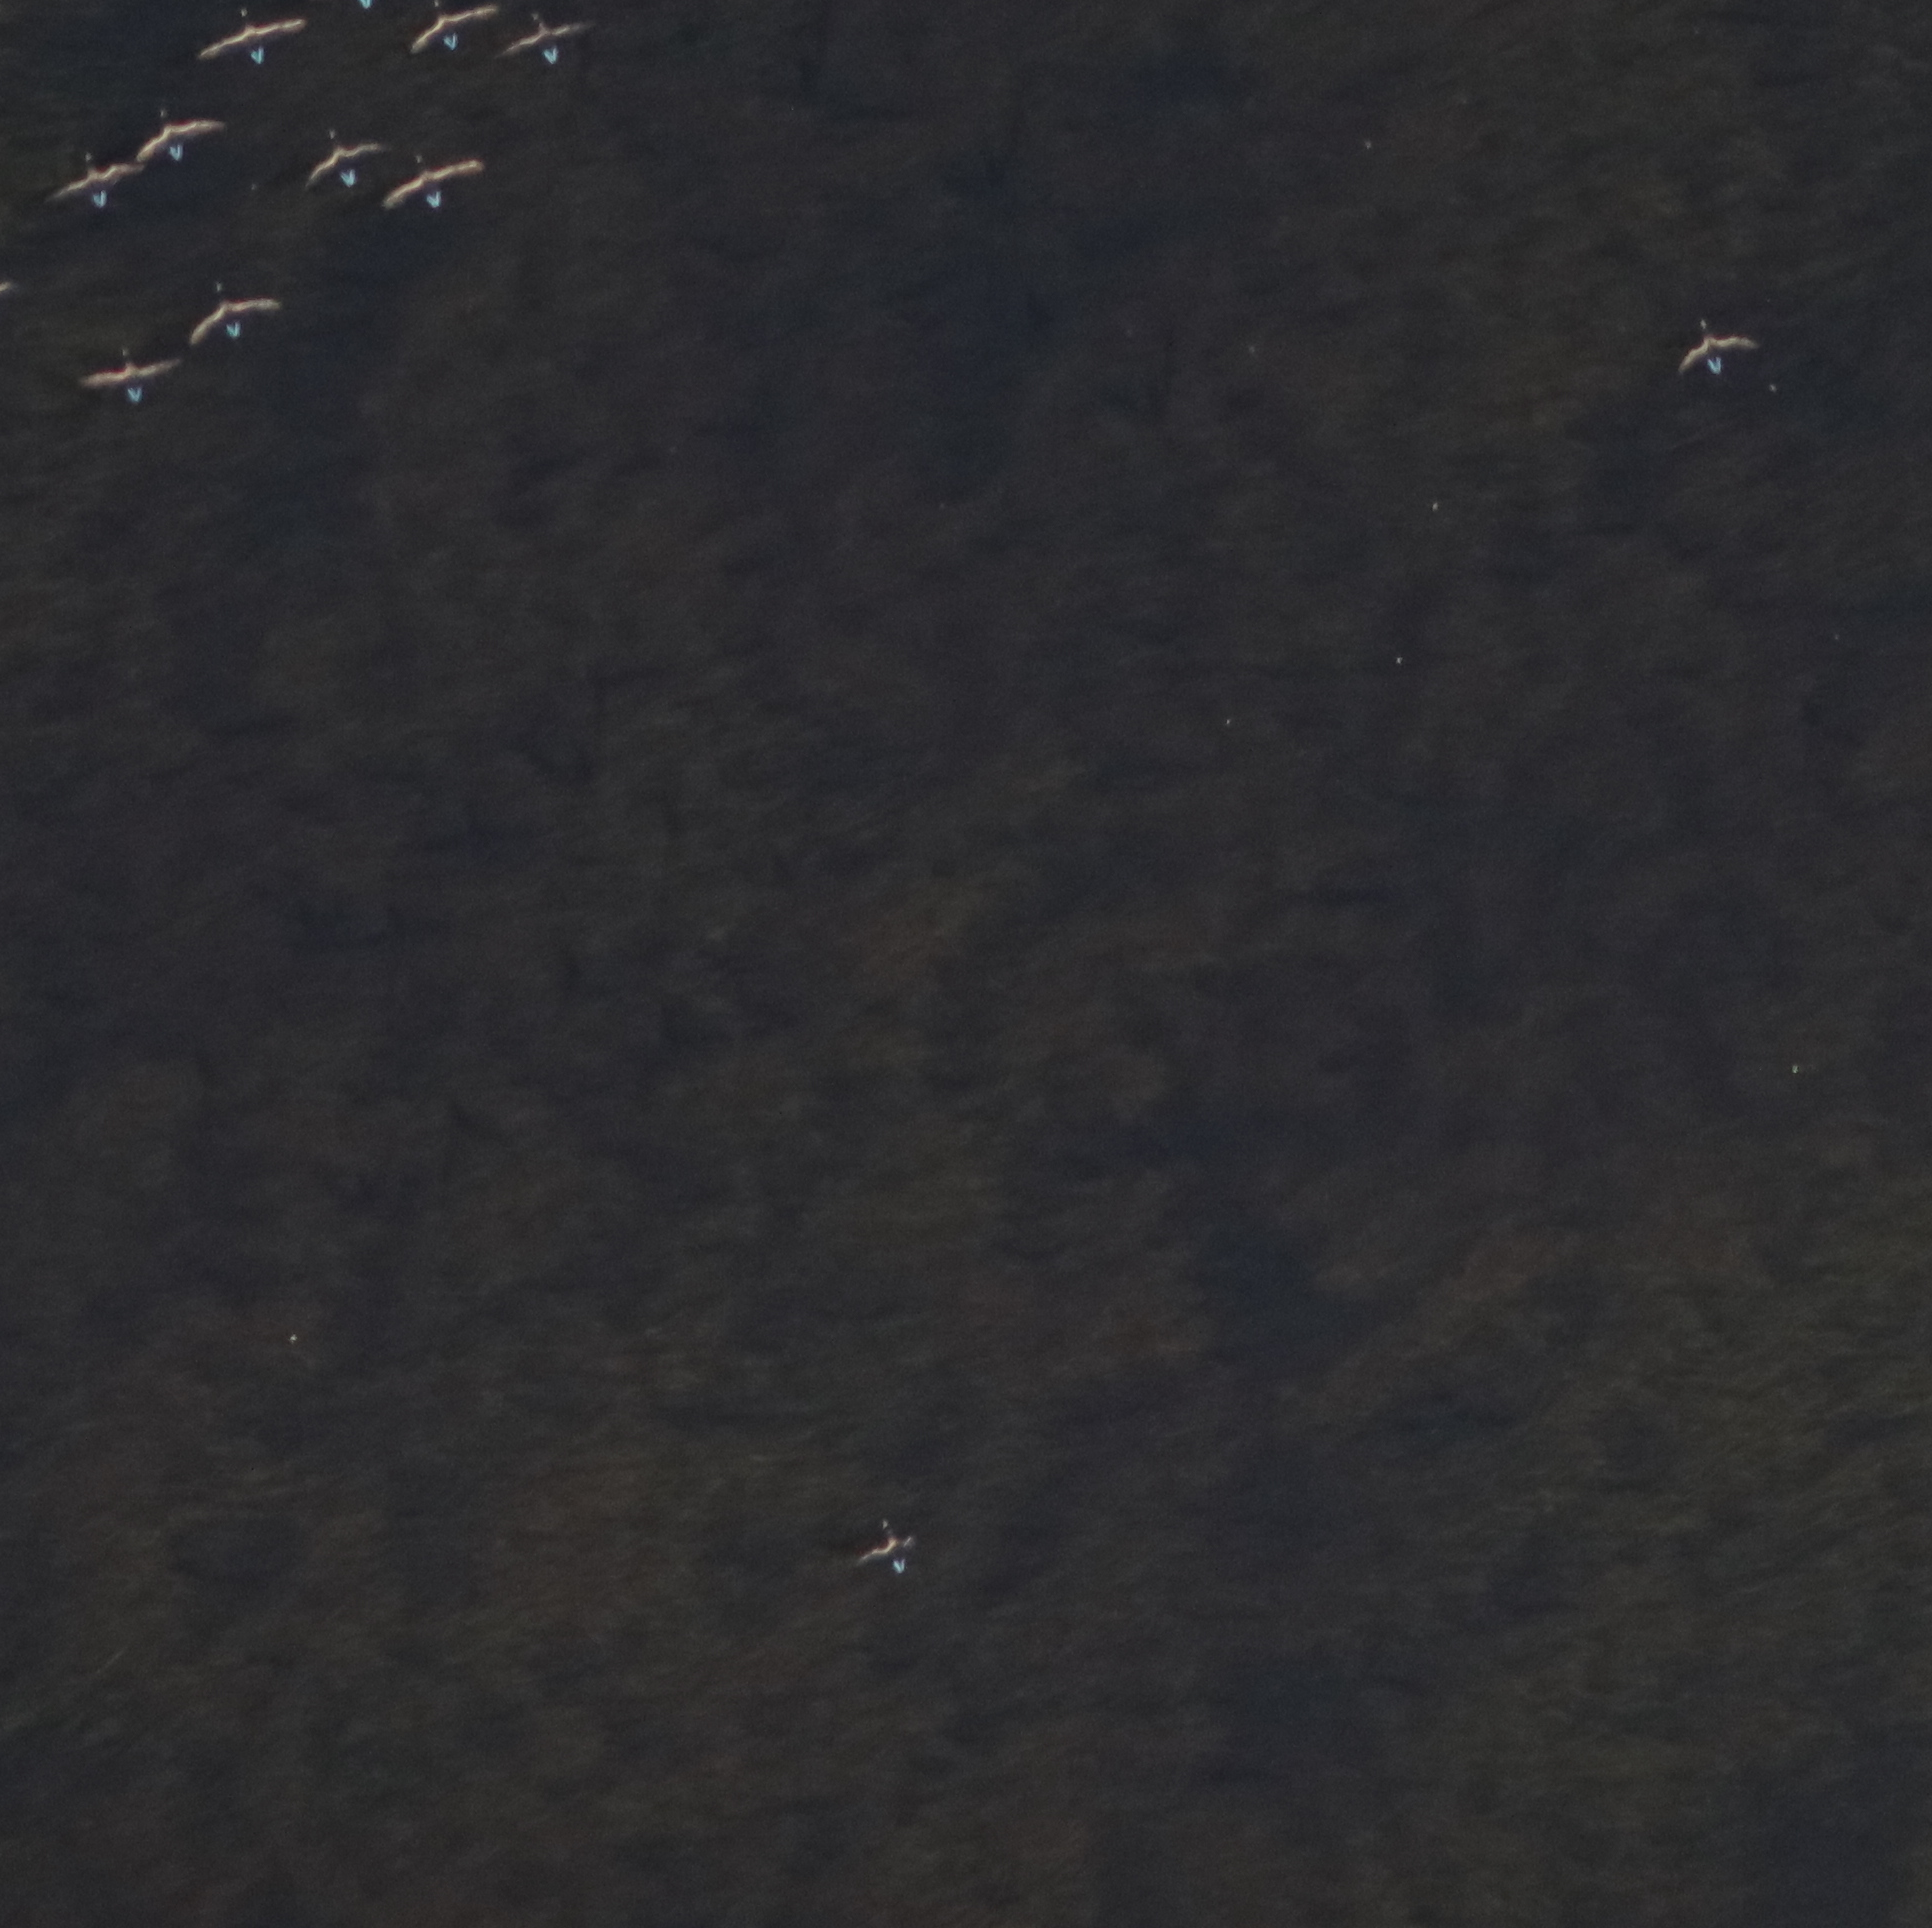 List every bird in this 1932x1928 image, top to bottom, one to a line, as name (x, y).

brant (445, 28)
brant (252, 38)
brant (548, 52)
brant (171, 137)
brant (344, 160)
brant (97, 185)
brant (430, 185)
brant (232, 320)
brant (1713, 354)
brant (136, 377)
brant (903, 1551)